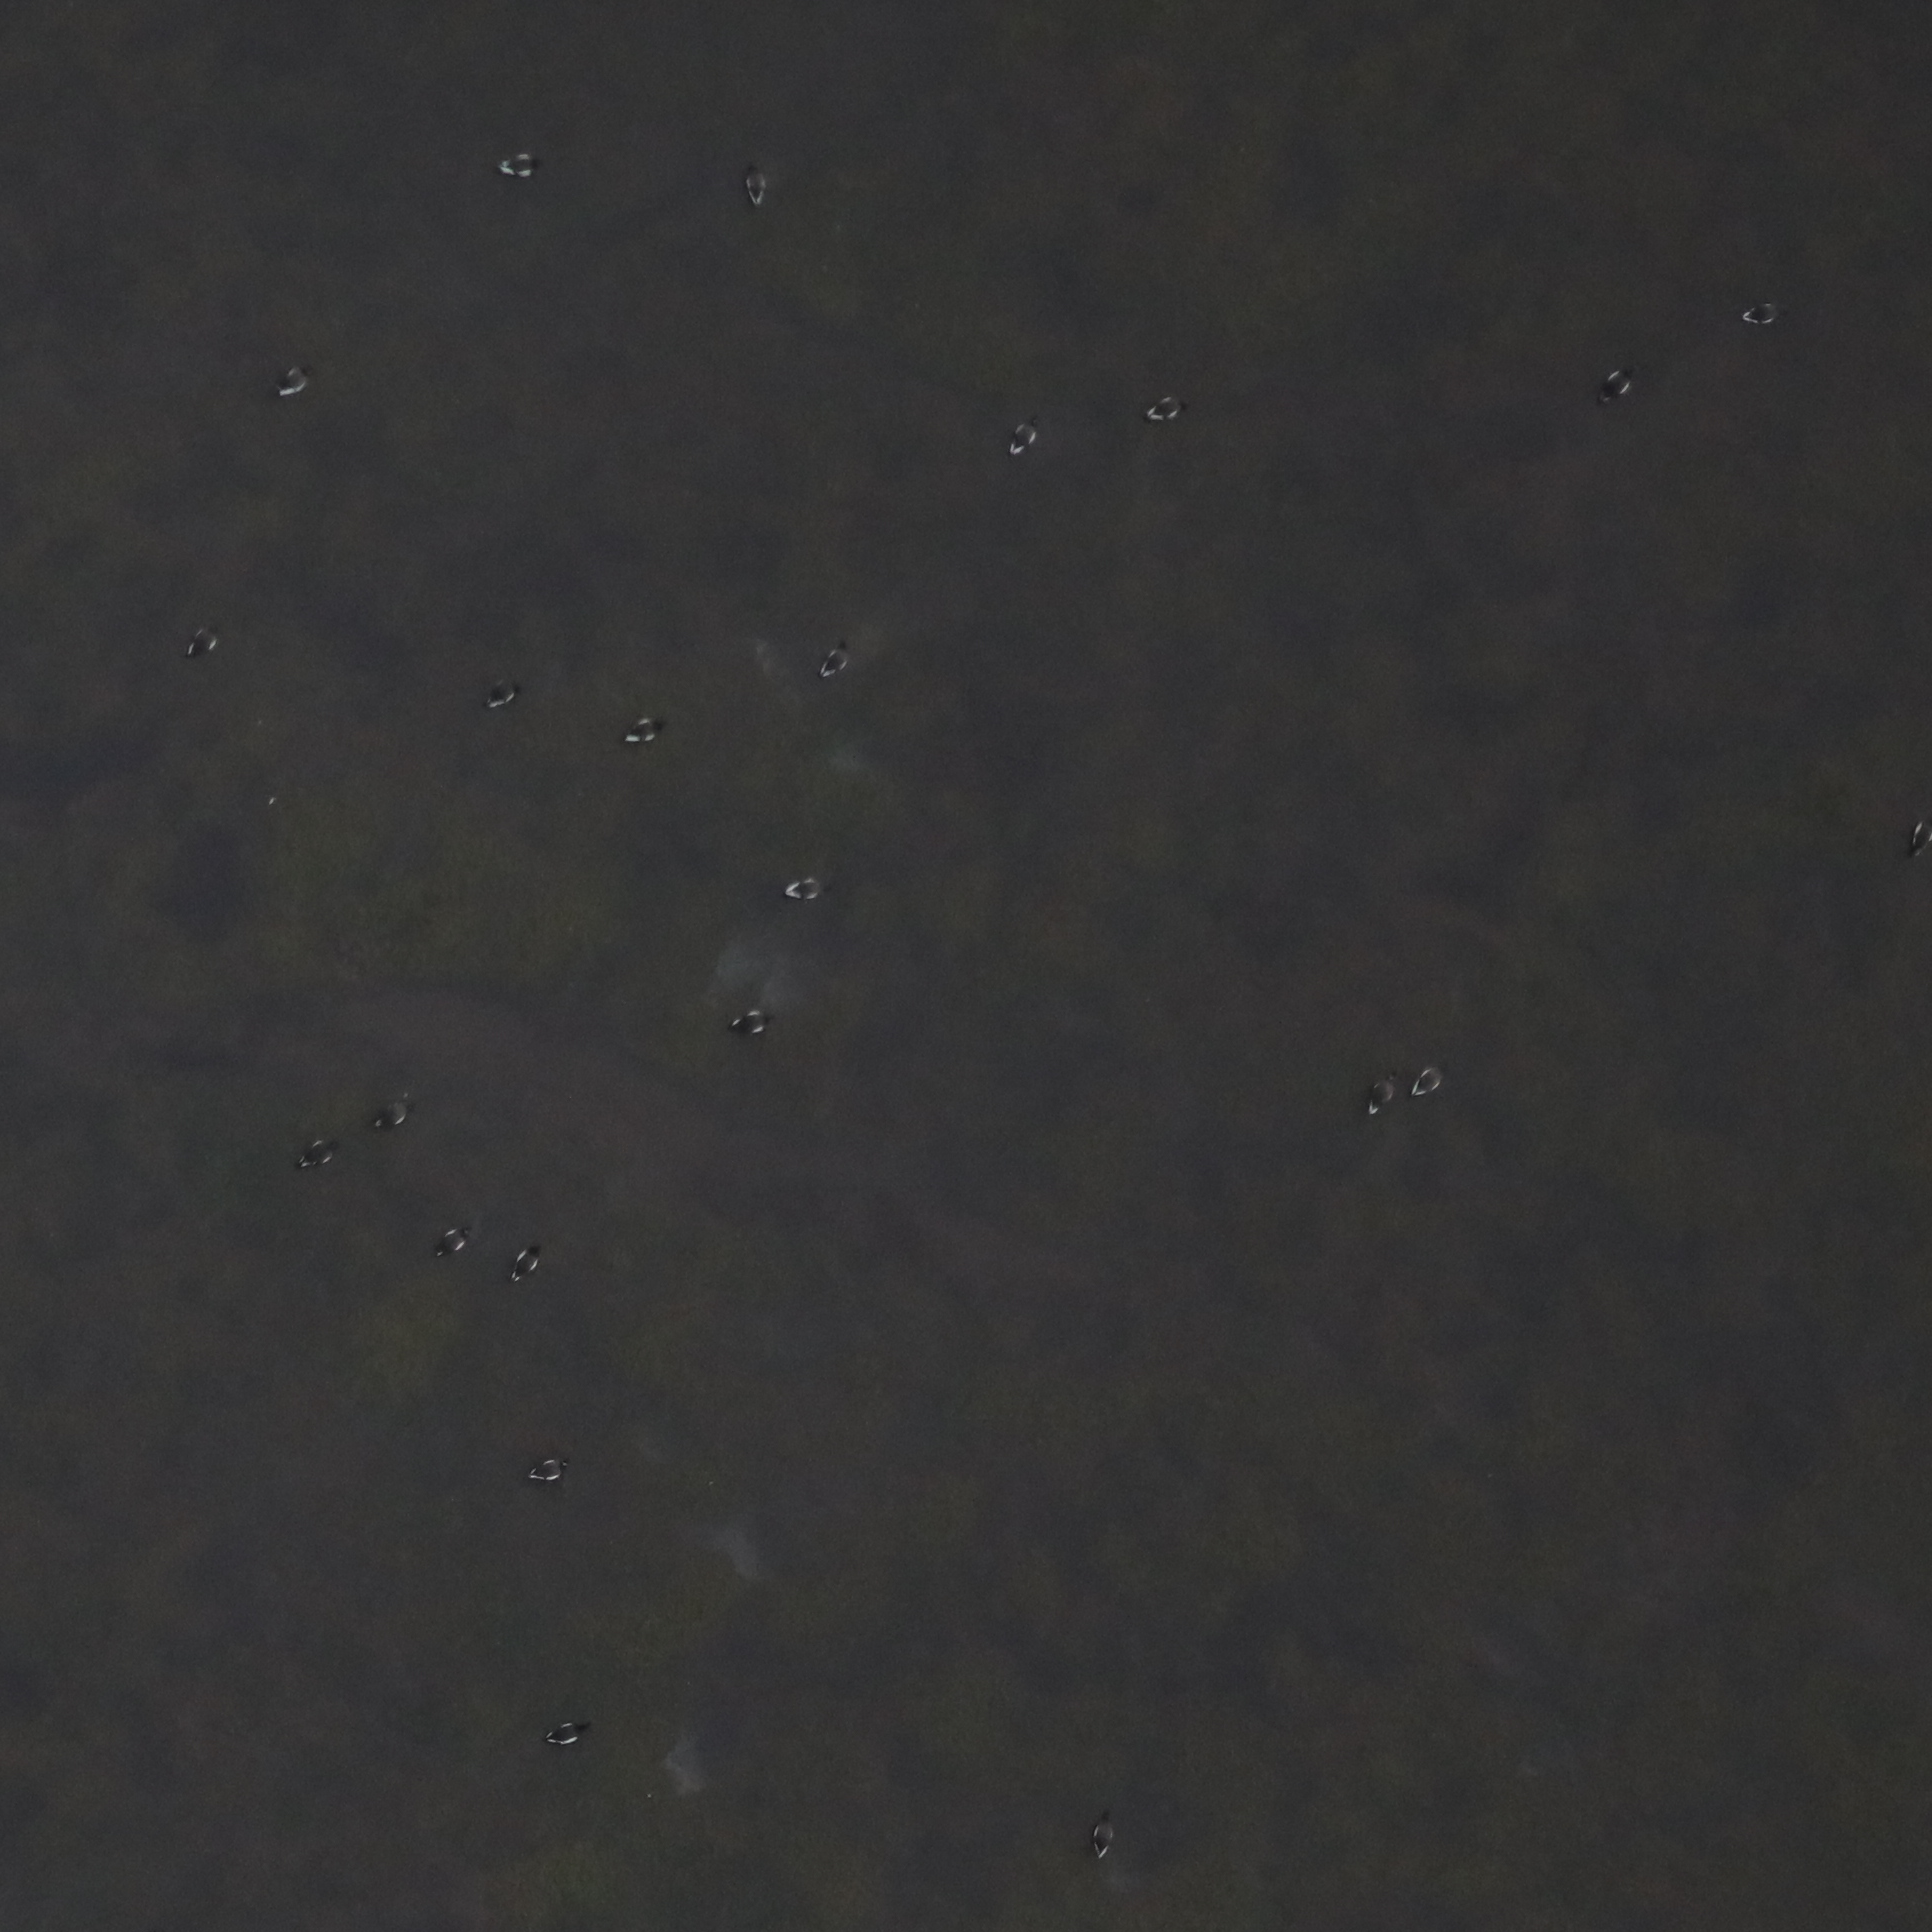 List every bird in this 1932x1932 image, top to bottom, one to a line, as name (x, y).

brant (522, 166)
brant (756, 187)
brant (1762, 312)
brant (294, 382)
brant (1619, 383)
brant (1166, 411)
brant (1025, 436)
brant (206, 644)
brant (835, 659)
brant (500, 694)
brant (643, 731)
brant (1925, 836)
brant (806, 891)
brant (753, 1022)
brant (1427, 1082)
brant (1378, 1097)
brant (396, 1117)
brant (310, 1156)
brant (456, 1241)
brant (524, 1263)
brant (549, 1470)
brant (568, 1733)
brant (1103, 1836)